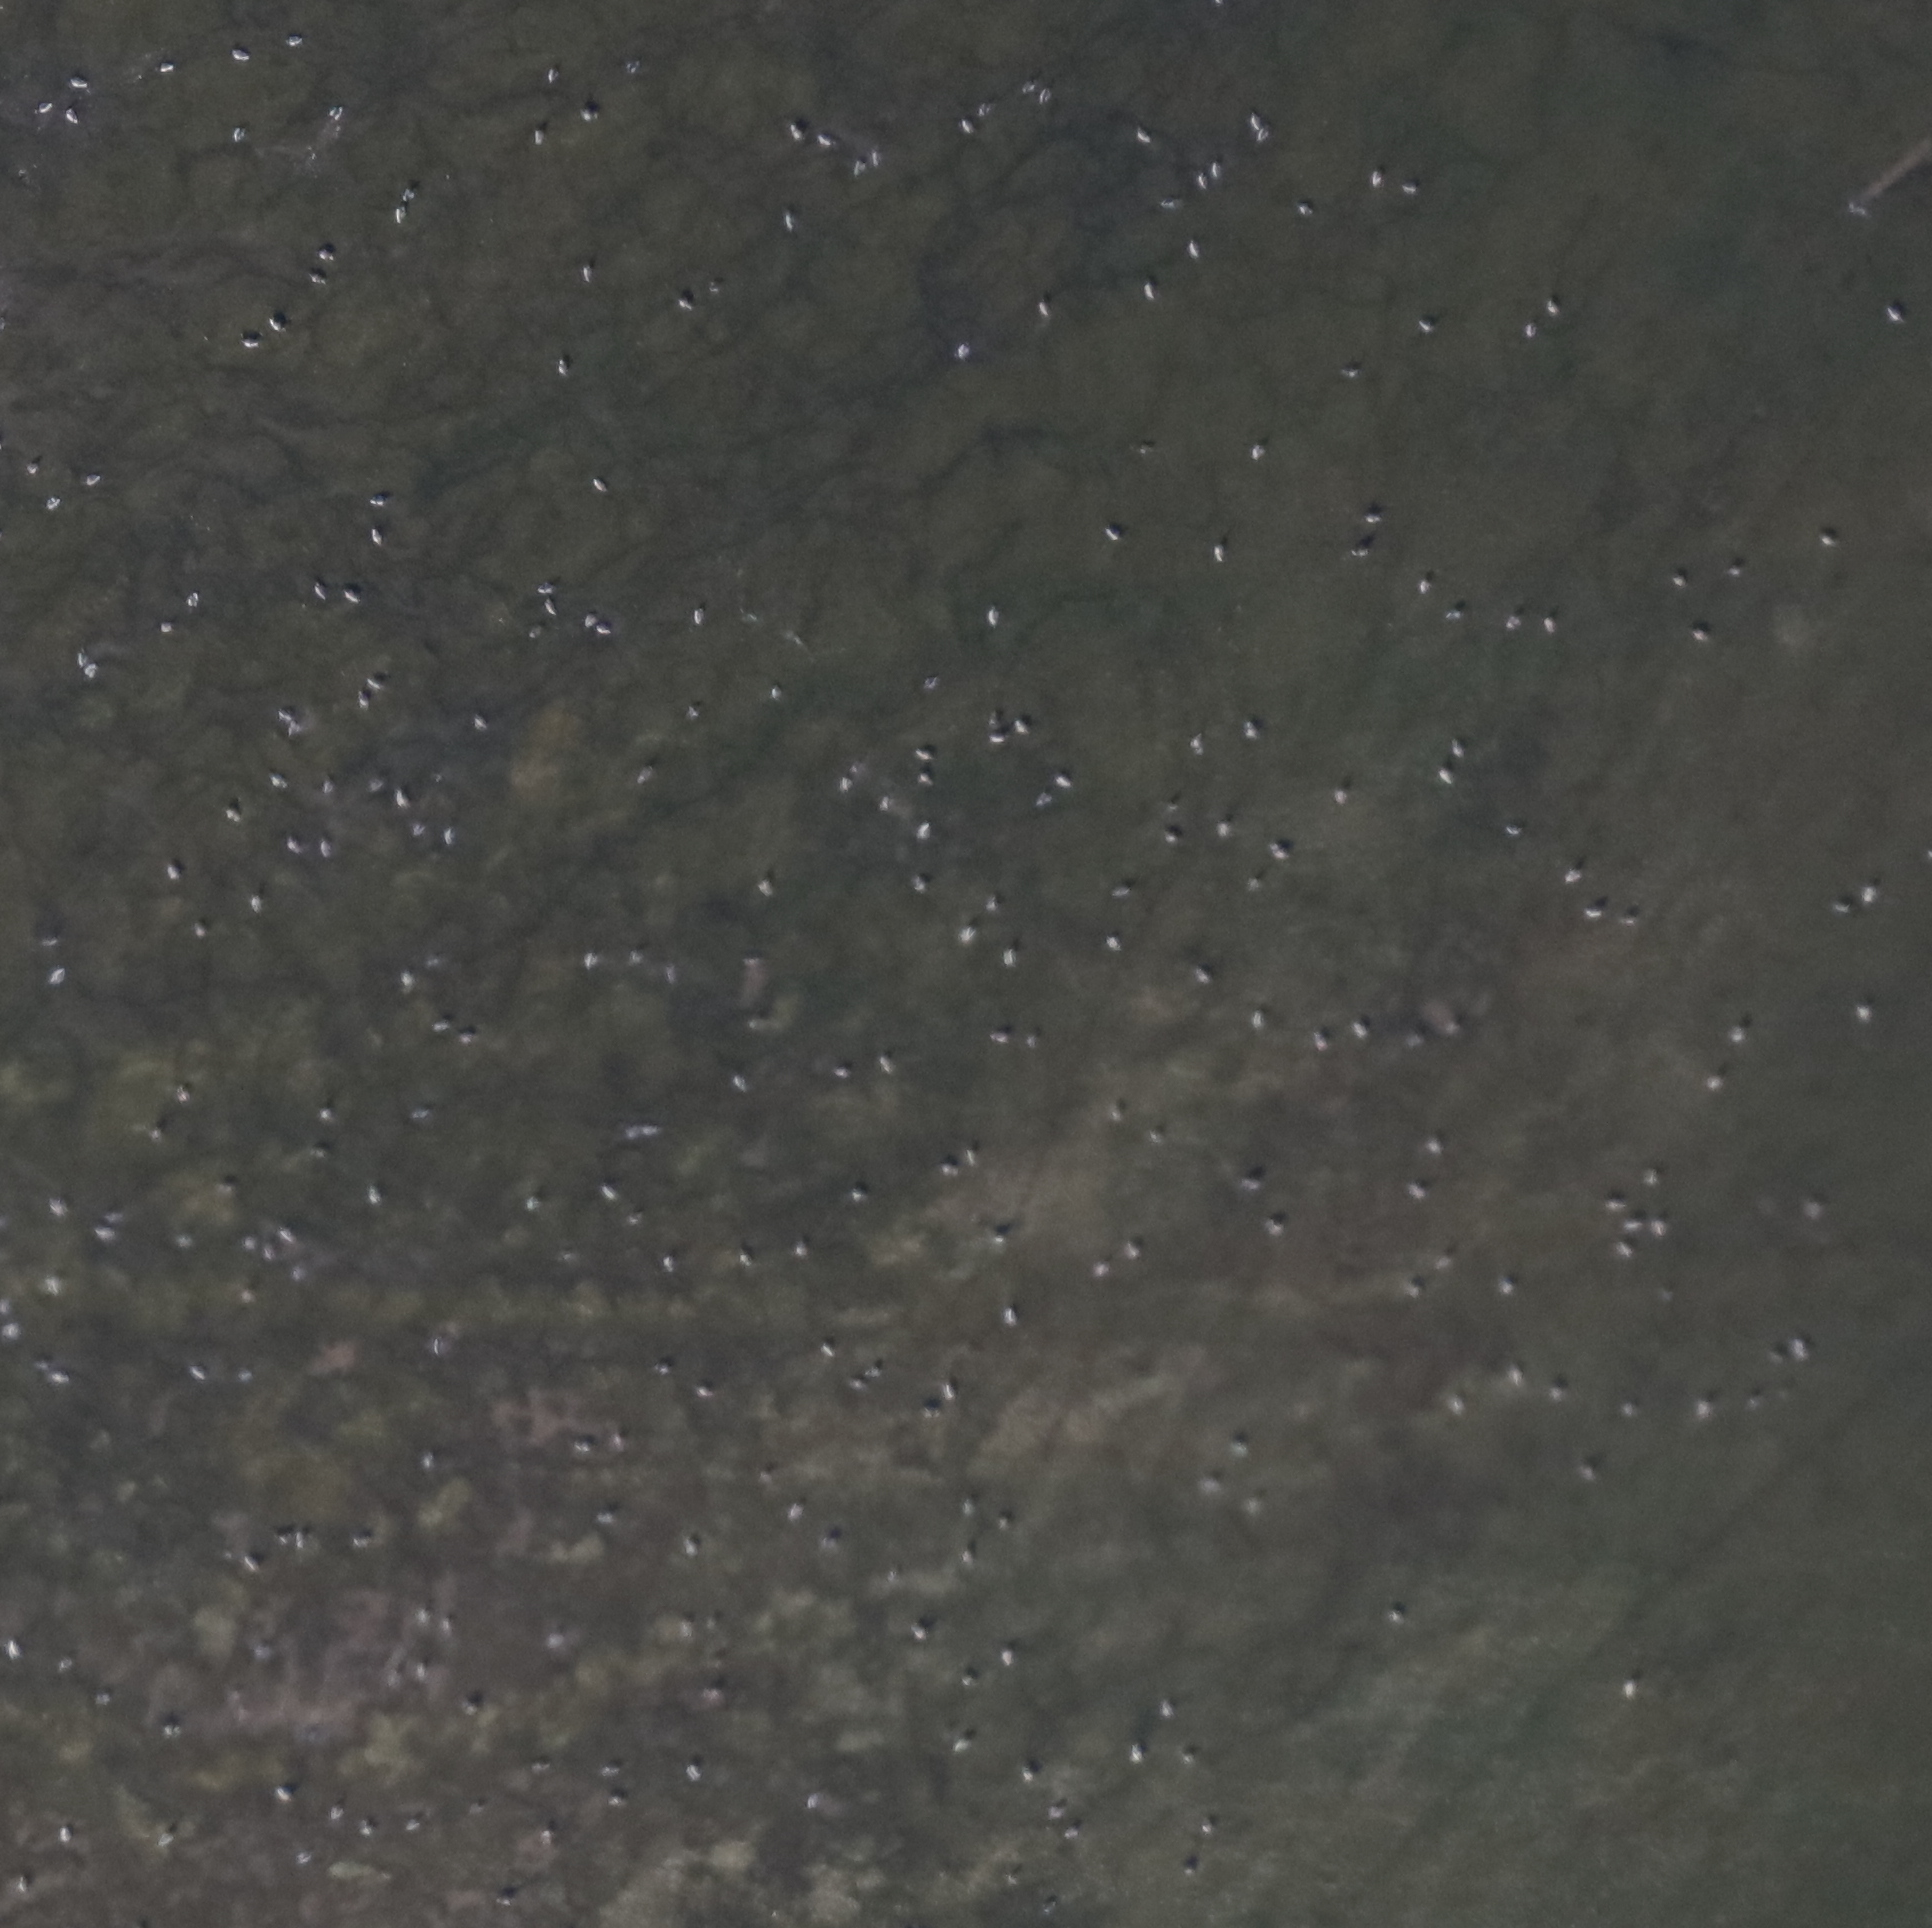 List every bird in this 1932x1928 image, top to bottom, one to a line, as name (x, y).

brant (297, 39)
brant (241, 43)
brant (633, 68)
brant (170, 70)
brant (558, 75)
brant (76, 82)
brant (1032, 85)
brant (1052, 96)
brant (985, 107)
brant (50, 112)
brant (337, 113)
brant (1250, 118)
brant (79, 120)
brant (593, 123)
brant (969, 125)
brant (244, 135)
brant (1267, 135)
brant (533, 136)
brant (799, 136)
brant (1145, 136)
brant (829, 143)
brant (877, 157)
brant (1216, 171)
brant (859, 173)
brant (1381, 175)
brant (1197, 179)
brant (1414, 187)
brant (408, 192)
brant (1169, 203)
brant (1307, 212)
brant (402, 216)
brant (794, 220)
brant (1193, 250)
brant (326, 255)
brant (586, 277)
brant (319, 279)
brant (715, 287)
brant (1153, 291)
brant (682, 303)
brant (1553, 307)
brant (1045, 309)
brant (1896, 310)
brant (282, 318)
brant (1425, 327)
brant (1529, 329)
brant (4, 330)
brant (249, 343)
brant (963, 348)
brant (564, 370)
brant (1356, 372)
brant (1142, 443)
brant (1254, 450)
brant (29, 475)
brant (598, 480)
brant (98, 488)
brant (62, 499)
brant (378, 504)
brant (1371, 521)
brant (1119, 535)
brant (1827, 538)
brant (379, 544)
brant (1363, 548)
brant (1219, 560)
brant (1740, 570)
brant (1430, 580)
brant (1683, 586)
brant (324, 587)
brant (544, 593)
brant (358, 595)
brant (198, 598)
brant (1451, 608)
brant (552, 613)
brant (696, 615)
brant (999, 621)
brant (1513, 621)
brant (1548, 623)
brant (584, 627)
brant (163, 635)
brant (607, 636)
brant (535, 637)
brant (1705, 640)
brant (85, 660)
brant (95, 676)
brant (378, 684)
brant (937, 686)
brant (779, 690)
brant (362, 710)
brant (701, 710)
brant (285, 712)
brant (487, 715)
brant (995, 716)
brant (1025, 725)
brant (298, 733)
brant (1246, 735)
brant (999, 740)
brant (1199, 740)
brant (1458, 744)
brant (927, 751)
brant (863, 768)
brant (640, 772)
brant (927, 776)
brant (1067, 777)
brant (276, 780)
brant (1442, 780)
brant (335, 785)
brant (844, 785)
brant (382, 786)
brant (1339, 790)
brant (1044, 797)
brant (410, 799)
brant (1177, 800)
brant (885, 809)
brant (235, 814)
brant (927, 832)
brant (1178, 832)
brant (1230, 832)
brant (419, 833)
brant (455, 838)
brant (1513, 838)
brant (293, 845)
brant (1281, 846)
brant (327, 848)
brant (177, 868)
brant (1569, 876)
brant (1253, 881)
brant (764, 886)
brant (923, 887)
brant (1124, 888)
brant (1870, 894)
brant (990, 901)
brant (1841, 903)
brant (1592, 907)
brant (264, 908)
brant (1629, 920)
brant (202, 931)
brant (977, 937)
brant (1125, 944)
brant (47, 945)
brant (1010, 955)
brant (429, 957)
brant (639, 957)
brant (744, 958)
brant (585, 966)
brant (402, 973)
brant (55, 975)
brant (672, 976)
brant (1209, 981)
brant (1862, 1009)
brant (1264, 1015)
brant (753, 1021)
brant (436, 1027)
brant (1361, 1027)
brant (1451, 1027)
brant (1741, 1030)
brant (1004, 1032)
brant (464, 1037)
brant (1323, 1041)
brant (1423, 1046)
brant (1031, 1048)
brant (886, 1067)
brant (842, 1072)
brant (1721, 1079)
brant (741, 1084)
brant (178, 1096)
brant (327, 1109)
brant (1124, 1112)
brant (423, 1118)
brant (653, 1127)
brant (632, 1131)
brant (148, 1134)
brant (1161, 1139)
brant (1438, 1142)
brant (316, 1149)
brant (981, 1150)
brant (950, 1162)
brant (1255, 1171)
brant (1647, 1180)
brant (1418, 1185)
brant (609, 1192)
brant (859, 1193)
brant (378, 1200)
brant (1609, 1202)
brant (60, 1206)
brant (533, 1206)
brant (1813, 1214)
brant (116, 1215)
brant (634, 1217)
brant (1272, 1219)
brant (1652, 1224)
brant (1629, 1225)
brant (289, 1232)
brant (107, 1236)
brant (249, 1237)
brant (1007, 1241)
brant (801, 1243)
brant (187, 1244)
brant (1137, 1245)
brant (563, 1252)
brant (274, 1253)
brant (742, 1256)
brant (1628, 1257)
brant (675, 1258)
brant (1446, 1261)
brant (1097, 1269)
brant (302, 1278)
brant (62, 1281)
brant (1513, 1282)
brant (1668, 1293)
brant (254, 1294)
brant (1413, 1297)
brant (3, 1306)
brant (1014, 1324)
brant (16, 1331)
brant (438, 1344)
brant (828, 1349)
brant (1802, 1351)
brant (1782, 1361)
brant (44, 1362)
brant (877, 1362)
brant (201, 1371)
brant (1517, 1371)
brant (661, 1374)
brant (251, 1375)
brant (66, 1377)
brant (860, 1382)
brant (708, 1385)
brant (945, 1395)
brant (1557, 1395)
brant (1791, 1396)
brant (1756, 1399)
brant (1462, 1403)
brant (1632, 1411)
brant (1705, 1413)
brant (929, 1414)
brant (592, 1445)
brant (1240, 1445)
brant (627, 1450)
brant (437, 1451)
brant (769, 1473)
brant (1588, 1473)
brant (1214, 1490)
brant (1254, 1500)
brant (973, 1510)
brant (790, 1514)
brant (605, 1516)
brant (1002, 1525)
brant (280, 1539)
brant (301, 1541)
brant (829, 1543)
brant (374, 1544)
brant (692, 1546)
brant (963, 1560)
brant (248, 1570)
brant (890, 1573)
brant (1404, 1614)
brant (423, 1618)
brant (719, 1622)
brant (452, 1625)
brant (686, 1626)
brant (925, 1632)
brant (555, 1636)
brant (15, 1644)
brant (262, 1650)
brant (1008, 1655)
brant (719, 1660)
brant (69, 1663)
brant (421, 1672)
brant (391, 1675)
brant (969, 1679)
brant (1630, 1681)
brant (102, 1694)
brant (709, 1697)
brant (472, 1710)
brant (1167, 1714)
brant (178, 1730)
brant (968, 1745)
brant (1146, 1752)
brant (1195, 1753)
brant (543, 1761)
brant (1030, 1766)
brant (701, 1772)
brant (612, 1774)
brant (281, 1790)
brant (811, 1799)
brant (617, 1802)
brant (1062, 1807)
brant (478, 1813)
brant (342, 1814)
brant (422, 1822)
brant (369, 1825)
brant (1214, 1826)
brant (1073, 1830)
brant (64, 1835)
brant (165, 1839)
brant (550, 1842)
brant (309, 1851)
brant (1191, 1865)
brant (1003, 1878)
brant (23, 1888)
brant (506, 1895)
brant (1047, 1914)